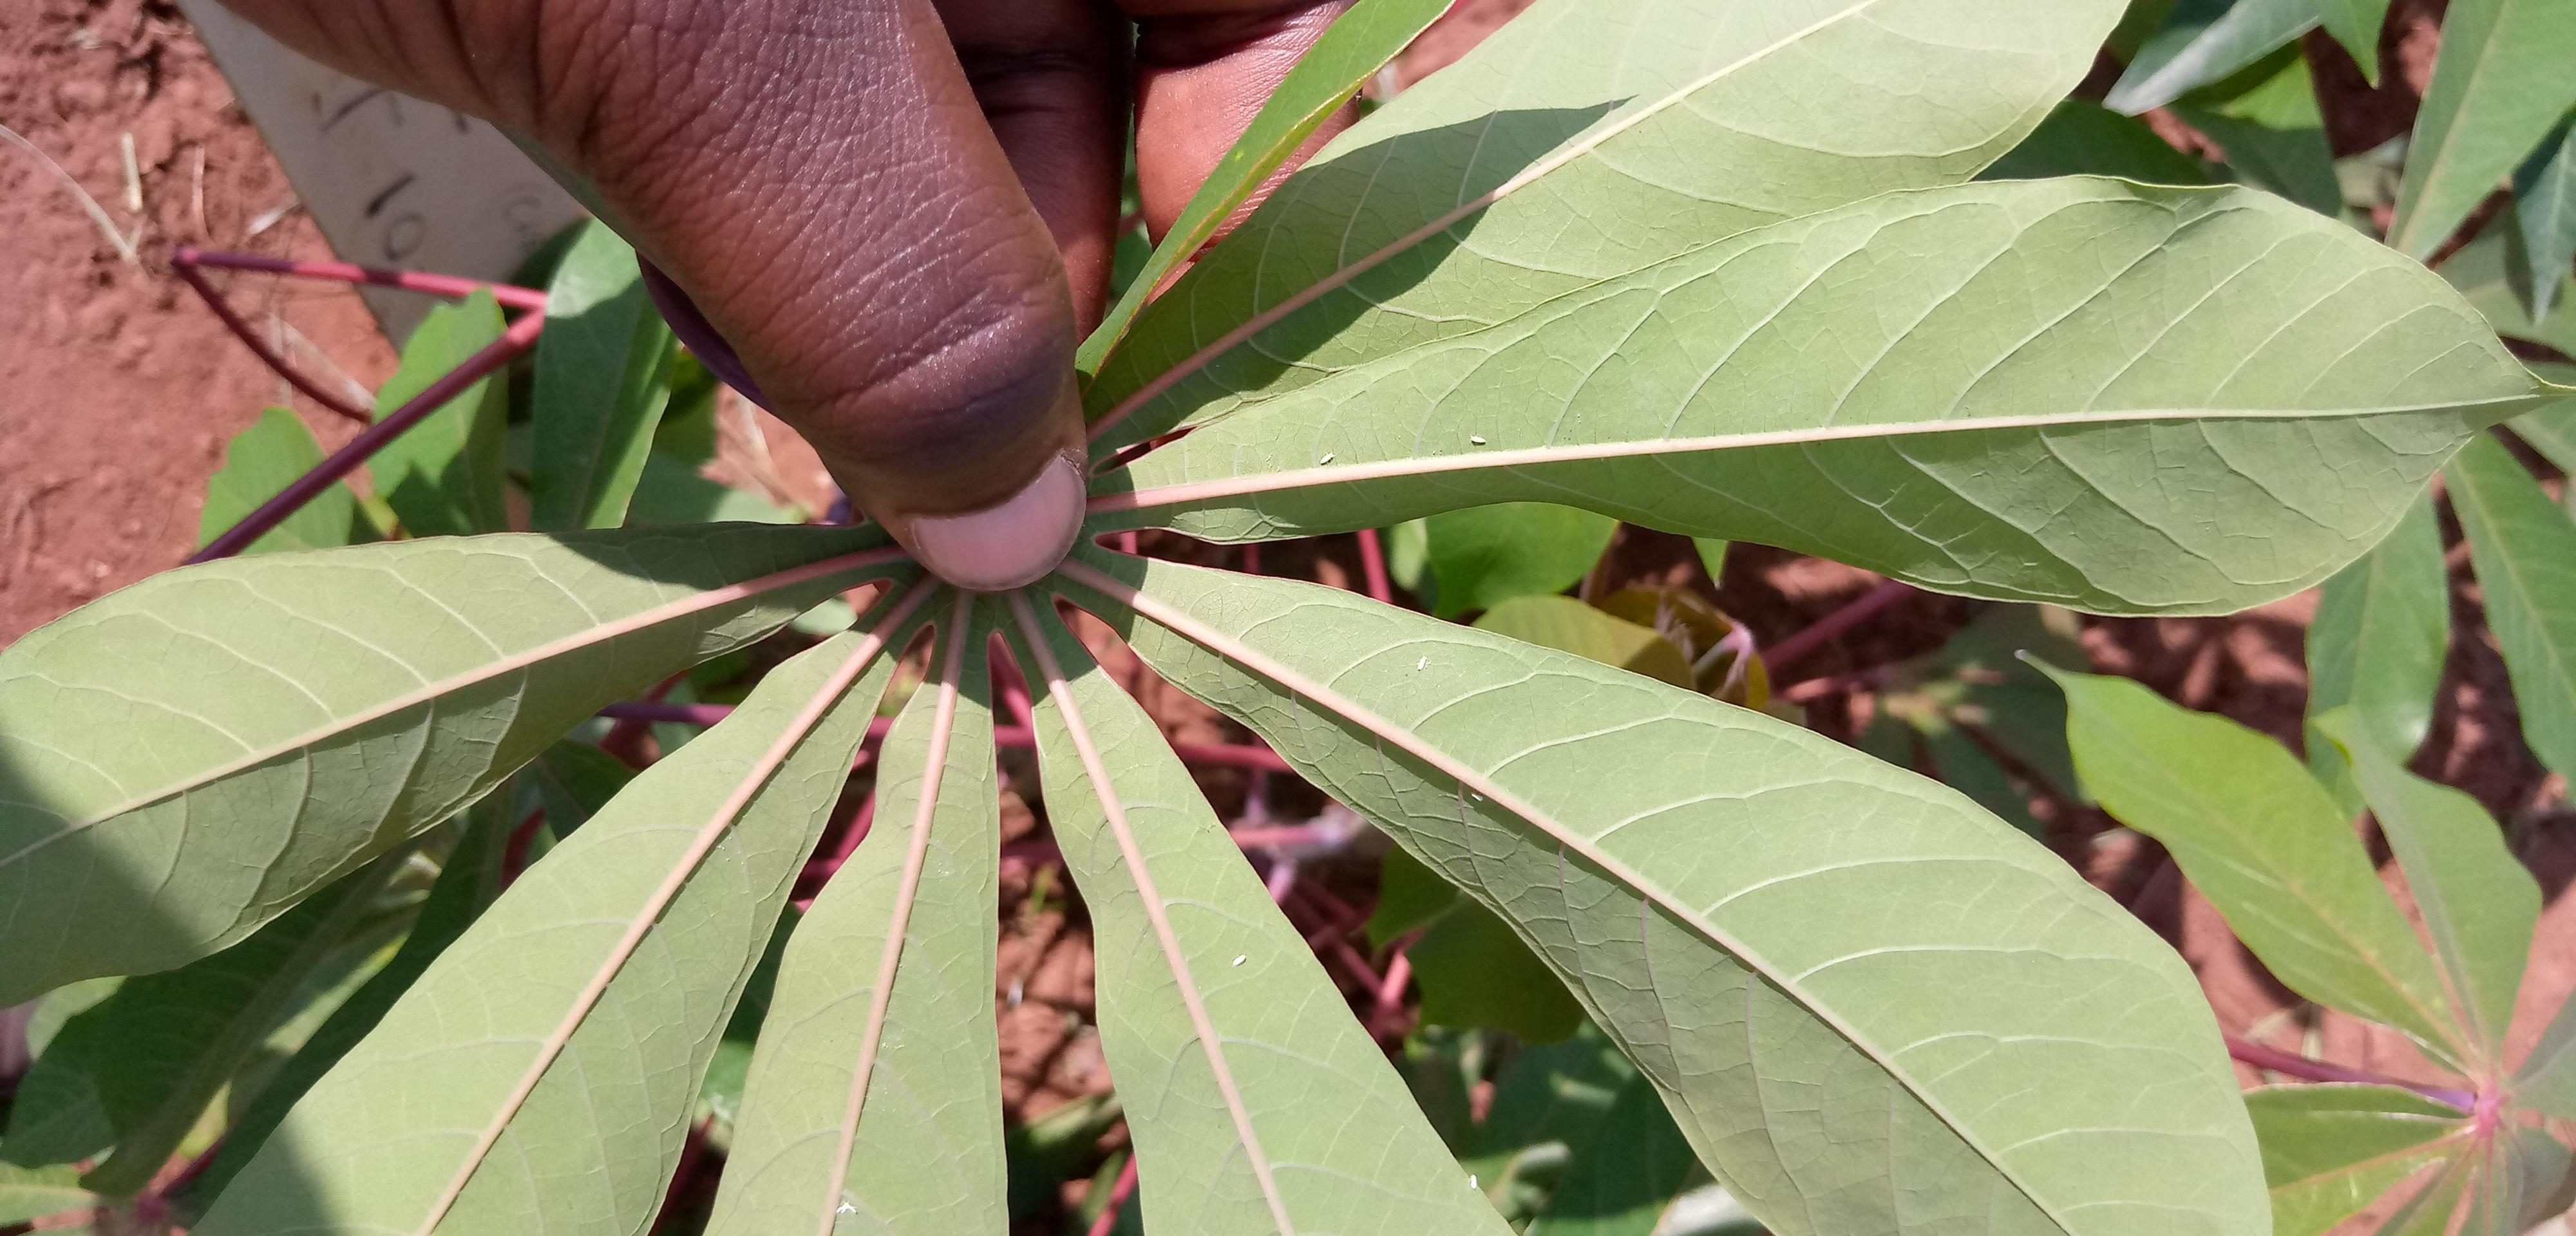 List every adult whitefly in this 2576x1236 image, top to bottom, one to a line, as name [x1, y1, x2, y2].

whitefly [1459, 424, 1495, 462]
whitefly [1310, 444, 1341, 491]
whitefly [1405, 637, 1449, 679]
whitefly [1459, 776, 1503, 830]
whitefly [1225, 941, 1253, 980]
whitefly [1466, 1172, 1488, 1192]
whitefly [831, 1188, 864, 1235]